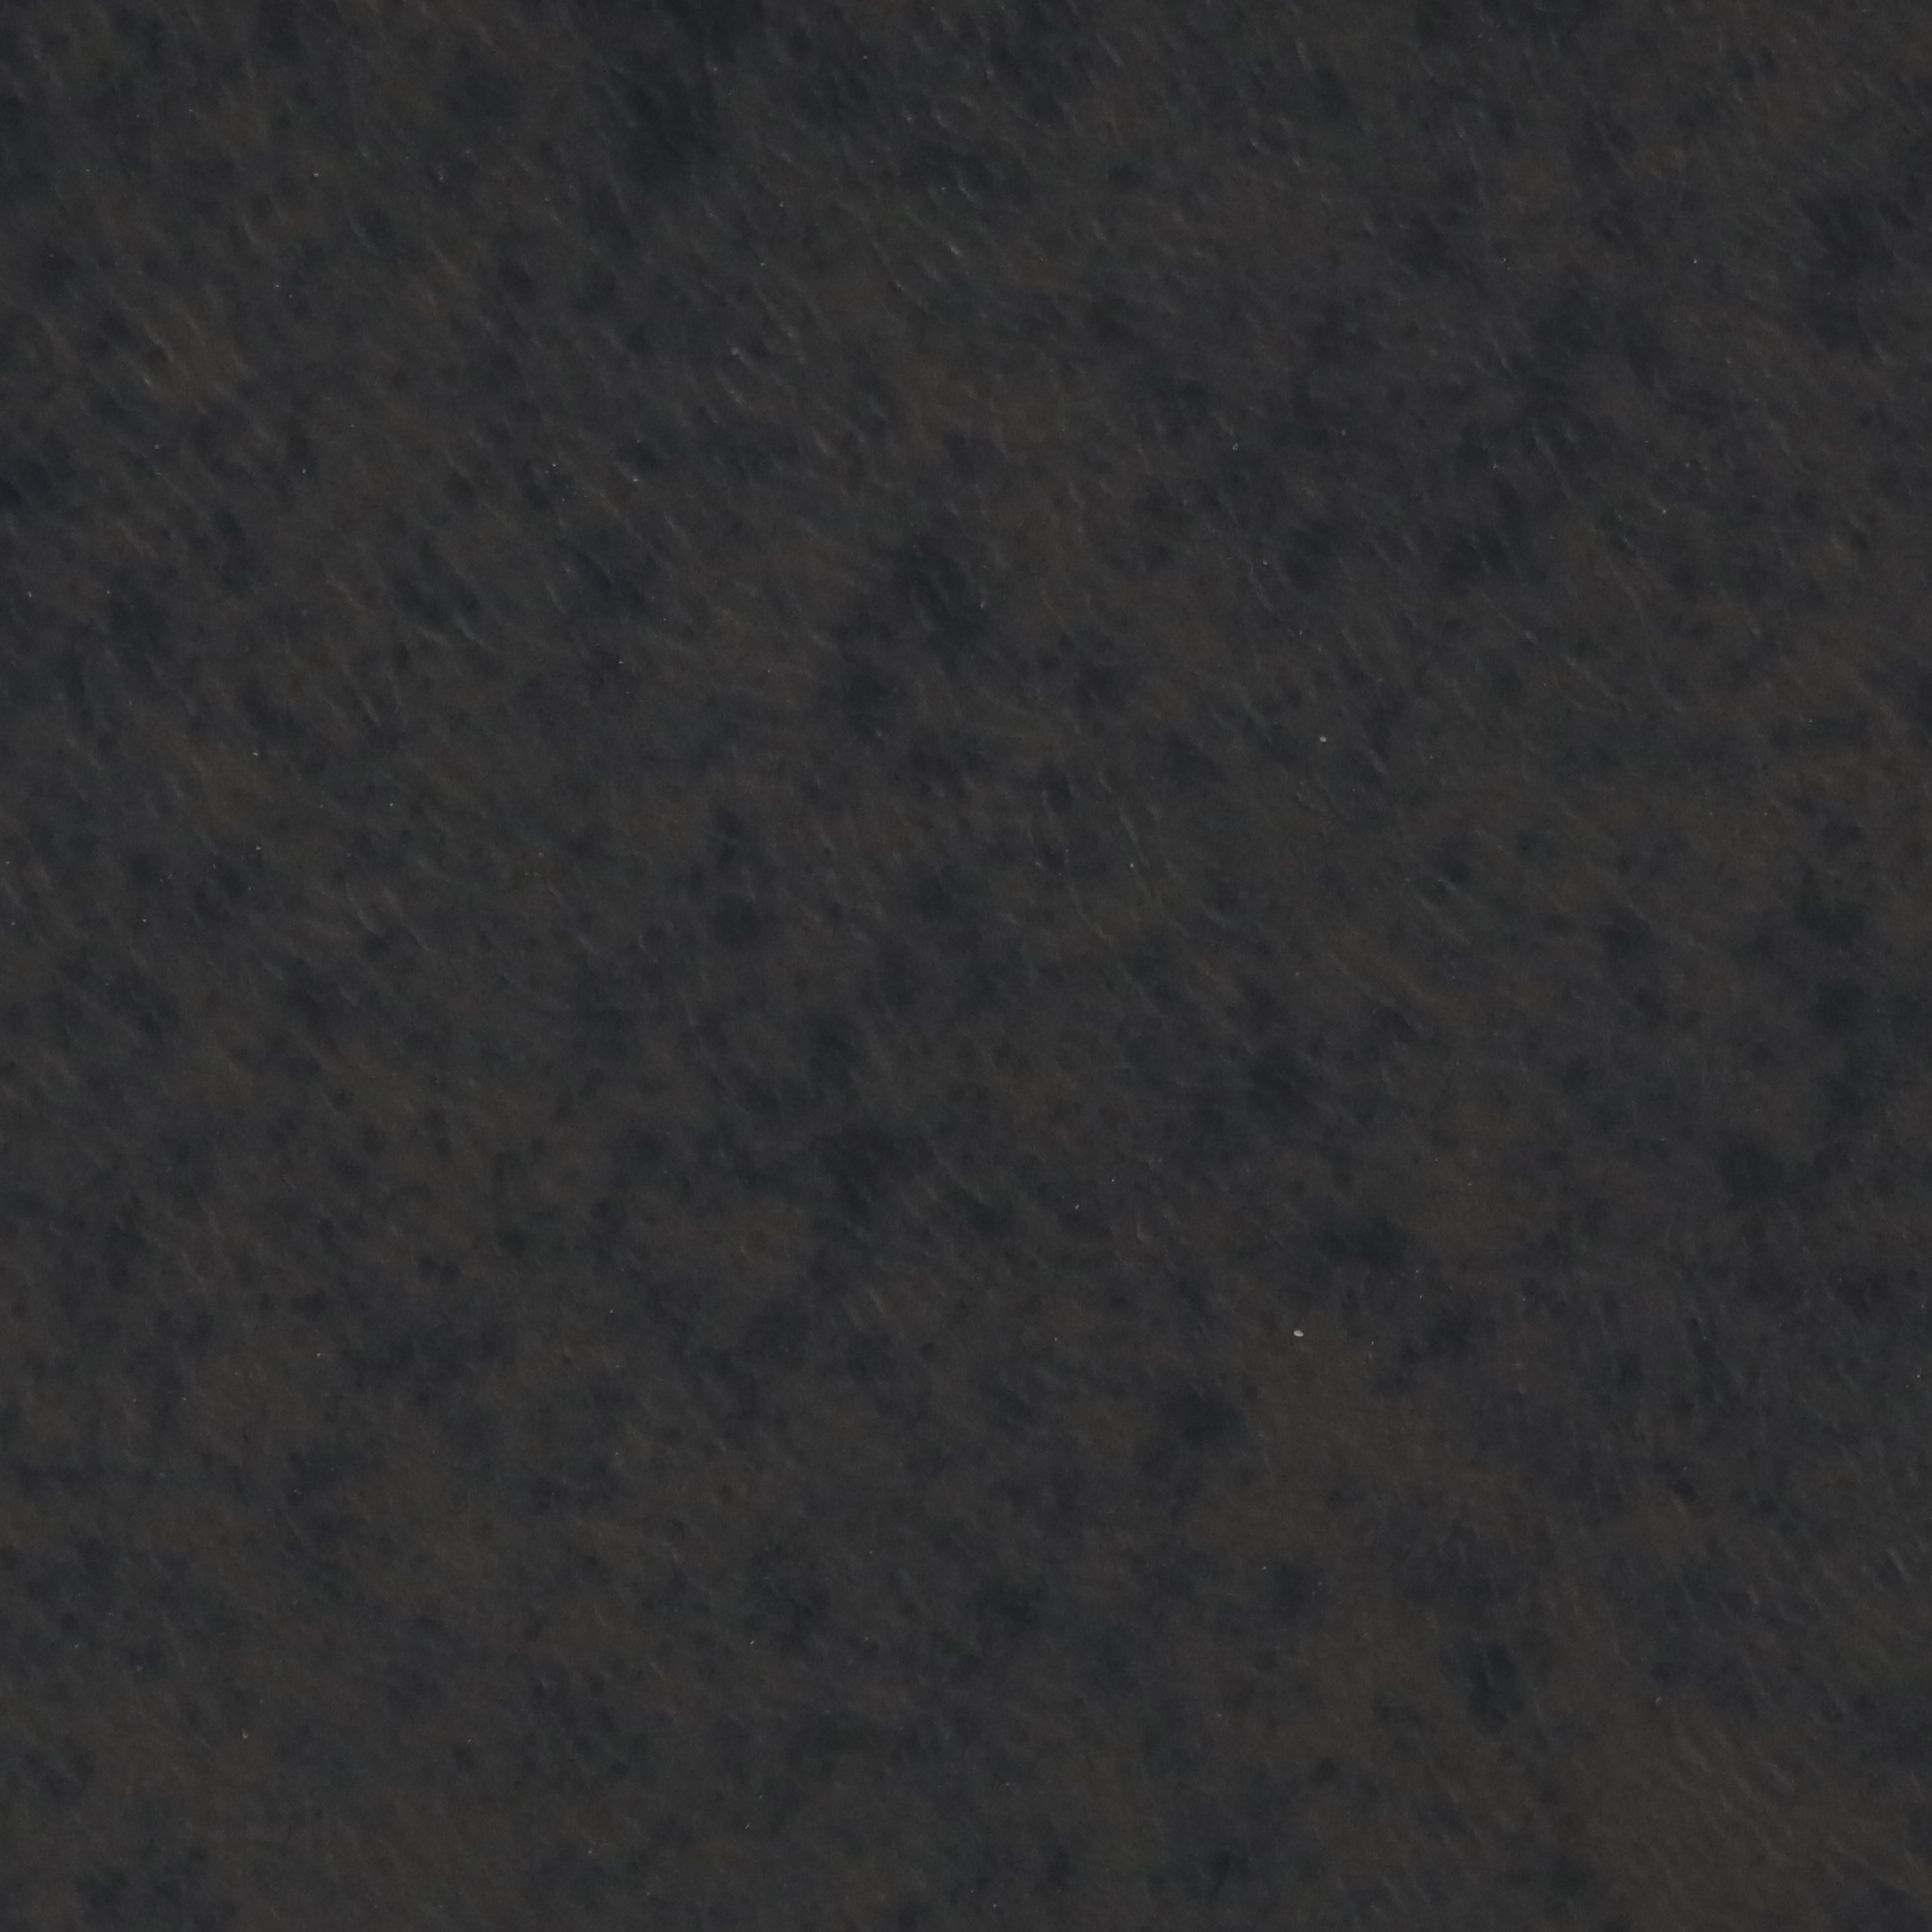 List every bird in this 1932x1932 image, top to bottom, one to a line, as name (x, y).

None